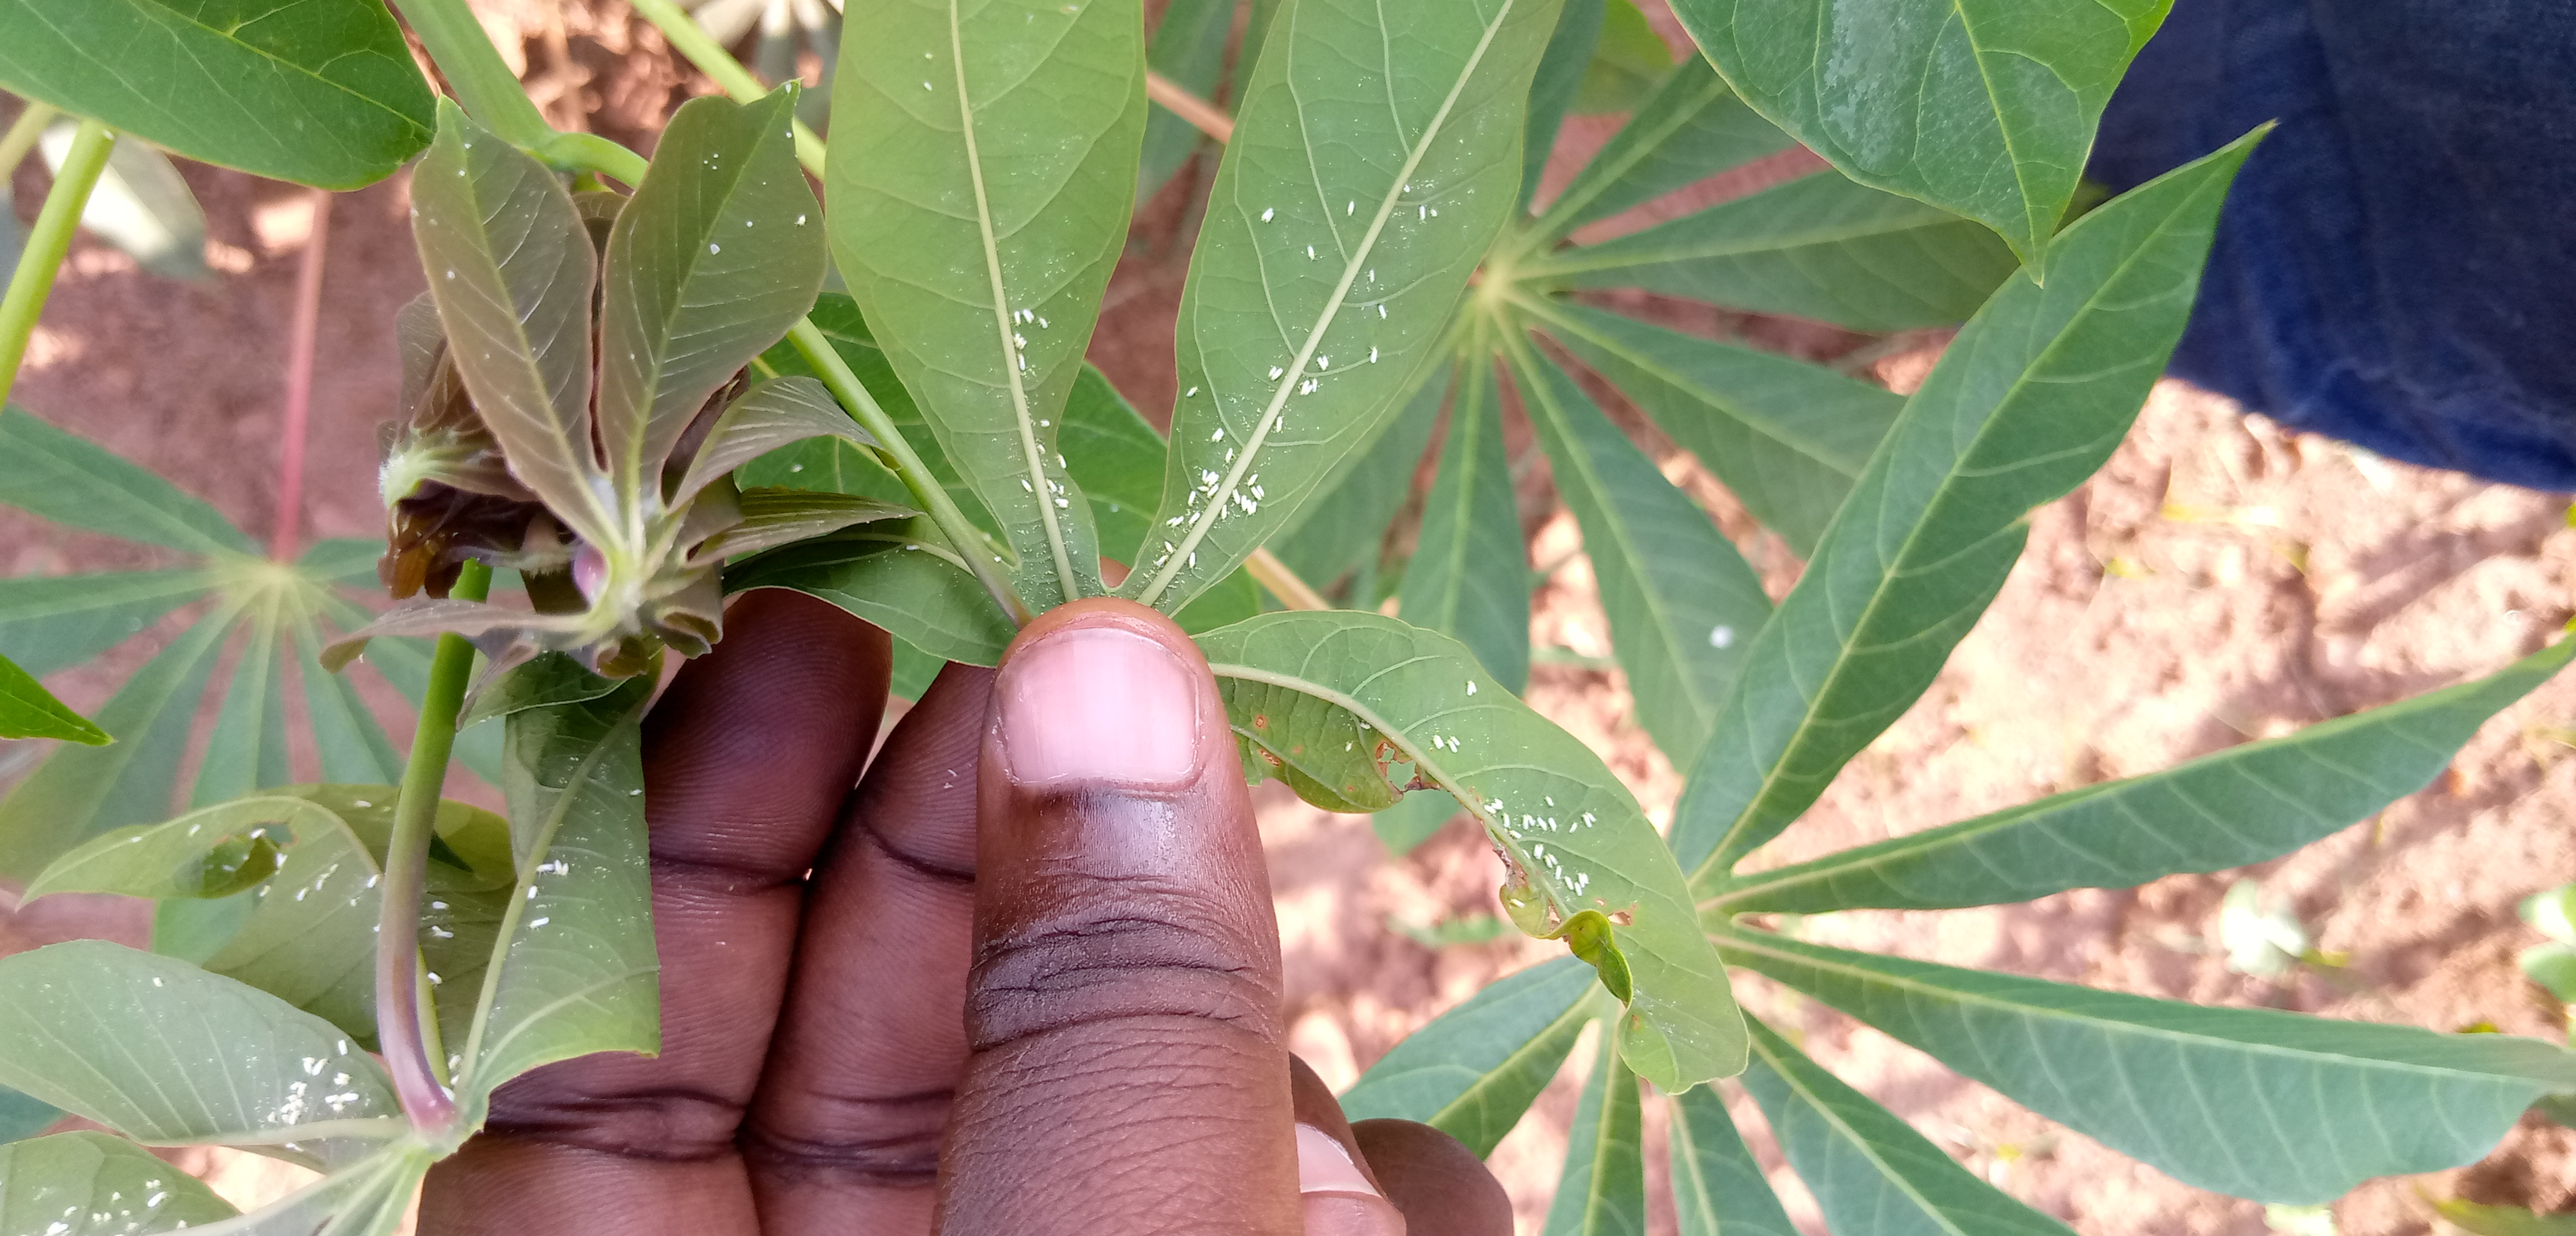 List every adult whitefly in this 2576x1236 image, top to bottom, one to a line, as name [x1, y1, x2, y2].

whitefly [1345, 198, 1356, 218]
whitefly [1416, 203, 1426, 223]
whitefly [1260, 207, 1274, 223]
whitefly [1265, 211, 1275, 225]
whitefly [795, 211, 810, 230]
whitefly [1305, 243, 1317, 261]
whitefly [1366, 264, 1378, 285]
whitefly [1376, 303, 1389, 321]
whitefly [1022, 306, 1032, 326]
whitefly [1012, 307, 1025, 327]
whitefly [1027, 308, 1036, 321]
whitefly [1037, 315, 1050, 330]
whitefly [1012, 332, 1021, 343]
whitefly [1014, 335, 1025, 348]
whitefly [1018, 338, 1028, 351]
whitefly [1368, 345, 1381, 368]
whitefly [1015, 352, 1028, 372]
whitefly [1323, 354, 1331, 367]
whitefly [1315, 355, 1327, 373]
whitefly [1266, 364, 1277, 379]
whitefly [1271, 366, 1284, 382]
whitefly [1312, 375, 1318, 395]
whitefly [1297, 379, 1310, 398]
whitefly [1305, 383, 1313, 398]
whitefly [1182, 385, 1202, 400]
whitefly [1274, 414, 1283, 435]
whitefly [1038, 418, 1054, 429]
whitefly [1209, 427, 1222, 445]
whitefly [1216, 429, 1224, 444]
whitefly [1036, 442, 1048, 454]
whitefly [1224, 445, 1234, 466]
whitefly [1055, 452, 1068, 471]
whitefly [1200, 466, 1206, 482]
whitefly [1206, 471, 1216, 483]
whitefly [1246, 471, 1260, 487]
whitefly [1208, 474, 1220, 488]
whitefly [1020, 478, 1036, 494]
whitefly [1045, 478, 1058, 494]
whitefly [1057, 483, 1068, 496]
whitefly [1206, 483, 1220, 500]
whitefly [1255, 483, 1267, 500]
whitefly [1250, 484, 1262, 501]
whitefly [1195, 485, 1211, 494]
whitefly [1186, 486, 1197, 508]
whitefly [1230, 487, 1241, 506]
whitefly [1240, 493, 1247, 512]
whitefly [1054, 497, 1070, 503]
whitefly [1247, 498, 1253, 516]
whitefly [1251, 500, 1260, 515]
whitefly [1220, 502, 1230, 522]
whitefly [1057, 503, 1069, 510]
whitefly [1186, 510, 1202, 530]
whitefly [1171, 514, 1186, 529]
whitefly [1164, 515, 1178, 529]
whitefly [1162, 539, 1175, 555]
whitefly [904, 543, 922, 552]
whitefly [1187, 550, 1198, 571]
whitefly [1151, 552, 1170, 569]
whitefly [1464, 679, 1473, 698]
whitefly [1468, 680, 1479, 695]
whitefly [1358, 720, 1374, 731]
whitefly [1434, 733, 1445, 750]
whitefly [1448, 734, 1461, 747]
whitefly [1432, 736, 1441, 753]
whitefly [1445, 739, 1460, 755]
whitefly [1343, 740, 1354, 754]
whitefly [628, 785, 644, 799]
whitefly [1543, 794, 1555, 809]
whitefly [1492, 796, 1504, 806]
whitefly [1488, 802, 1505, 810]
whitefly [1482, 803, 1497, 816]
whitefly [1526, 810, 1536, 827]
whitefly [1585, 810, 1598, 823]
whitefly [1500, 810, 1511, 829]
whitefly [1580, 811, 1593, 829]
whitefly [1521, 812, 1530, 832]
whitefly [1536, 814, 1549, 832]
whitefly [1546, 815, 1559, 834]
whitefly [1566, 821, 1580, 836]
whitefly [1507, 829, 1524, 840]
whitefly [1533, 843, 1539, 858]
whitefly [1537, 843, 1544, 861]
whitefly [1548, 852, 1560, 866]
whitefly [1544, 854, 1554, 870]
whitefly [554, 857, 562, 875]
whitefly [562, 859, 571, 877]
whitefly [533, 860, 554, 874]
whitefly [1553, 863, 1563, 881]
whitefly [365, 870, 379, 889]
whitefly [1582, 870, 1592, 885]
whitefly [1577, 871, 1584, 889]
whitefly [1562, 874, 1575, 891]
whitefly [1574, 881, 1584, 898]
whitefly [526, 882, 542, 900]
whitefly [294, 885, 310, 903]
whitefly [1507, 896, 1526, 910]
whitefly [430, 898, 453, 912]
whitefly [527, 912, 554, 932]
whitefly [431, 924, 442, 933]
whitefly [434, 930, 457, 941]
whitefly [426, 969, 444, 987]
whitefly [337, 1036, 351, 1058]
whitefly [447, 1053, 463, 1072]
whitefly [300, 1054, 317, 1063]
whitefly [312, 1055, 330, 1077]
whitefly [302, 1062, 312, 1076]
whitefly [336, 1070, 352, 1079]
whitefly [333, 1078, 351, 1087]
whitefly [288, 1081, 304, 1092]
whitefly [298, 1081, 308, 1098]
whitefly [339, 1091, 363, 1101]
whitefly [323, 1093, 339, 1103]
whitefly [280, 1101, 290, 1113]
whitefly [288, 1109, 301, 1126]
whitefly [280, 1112, 289, 1124]
whitefly [146, 1188, 168, 1210]